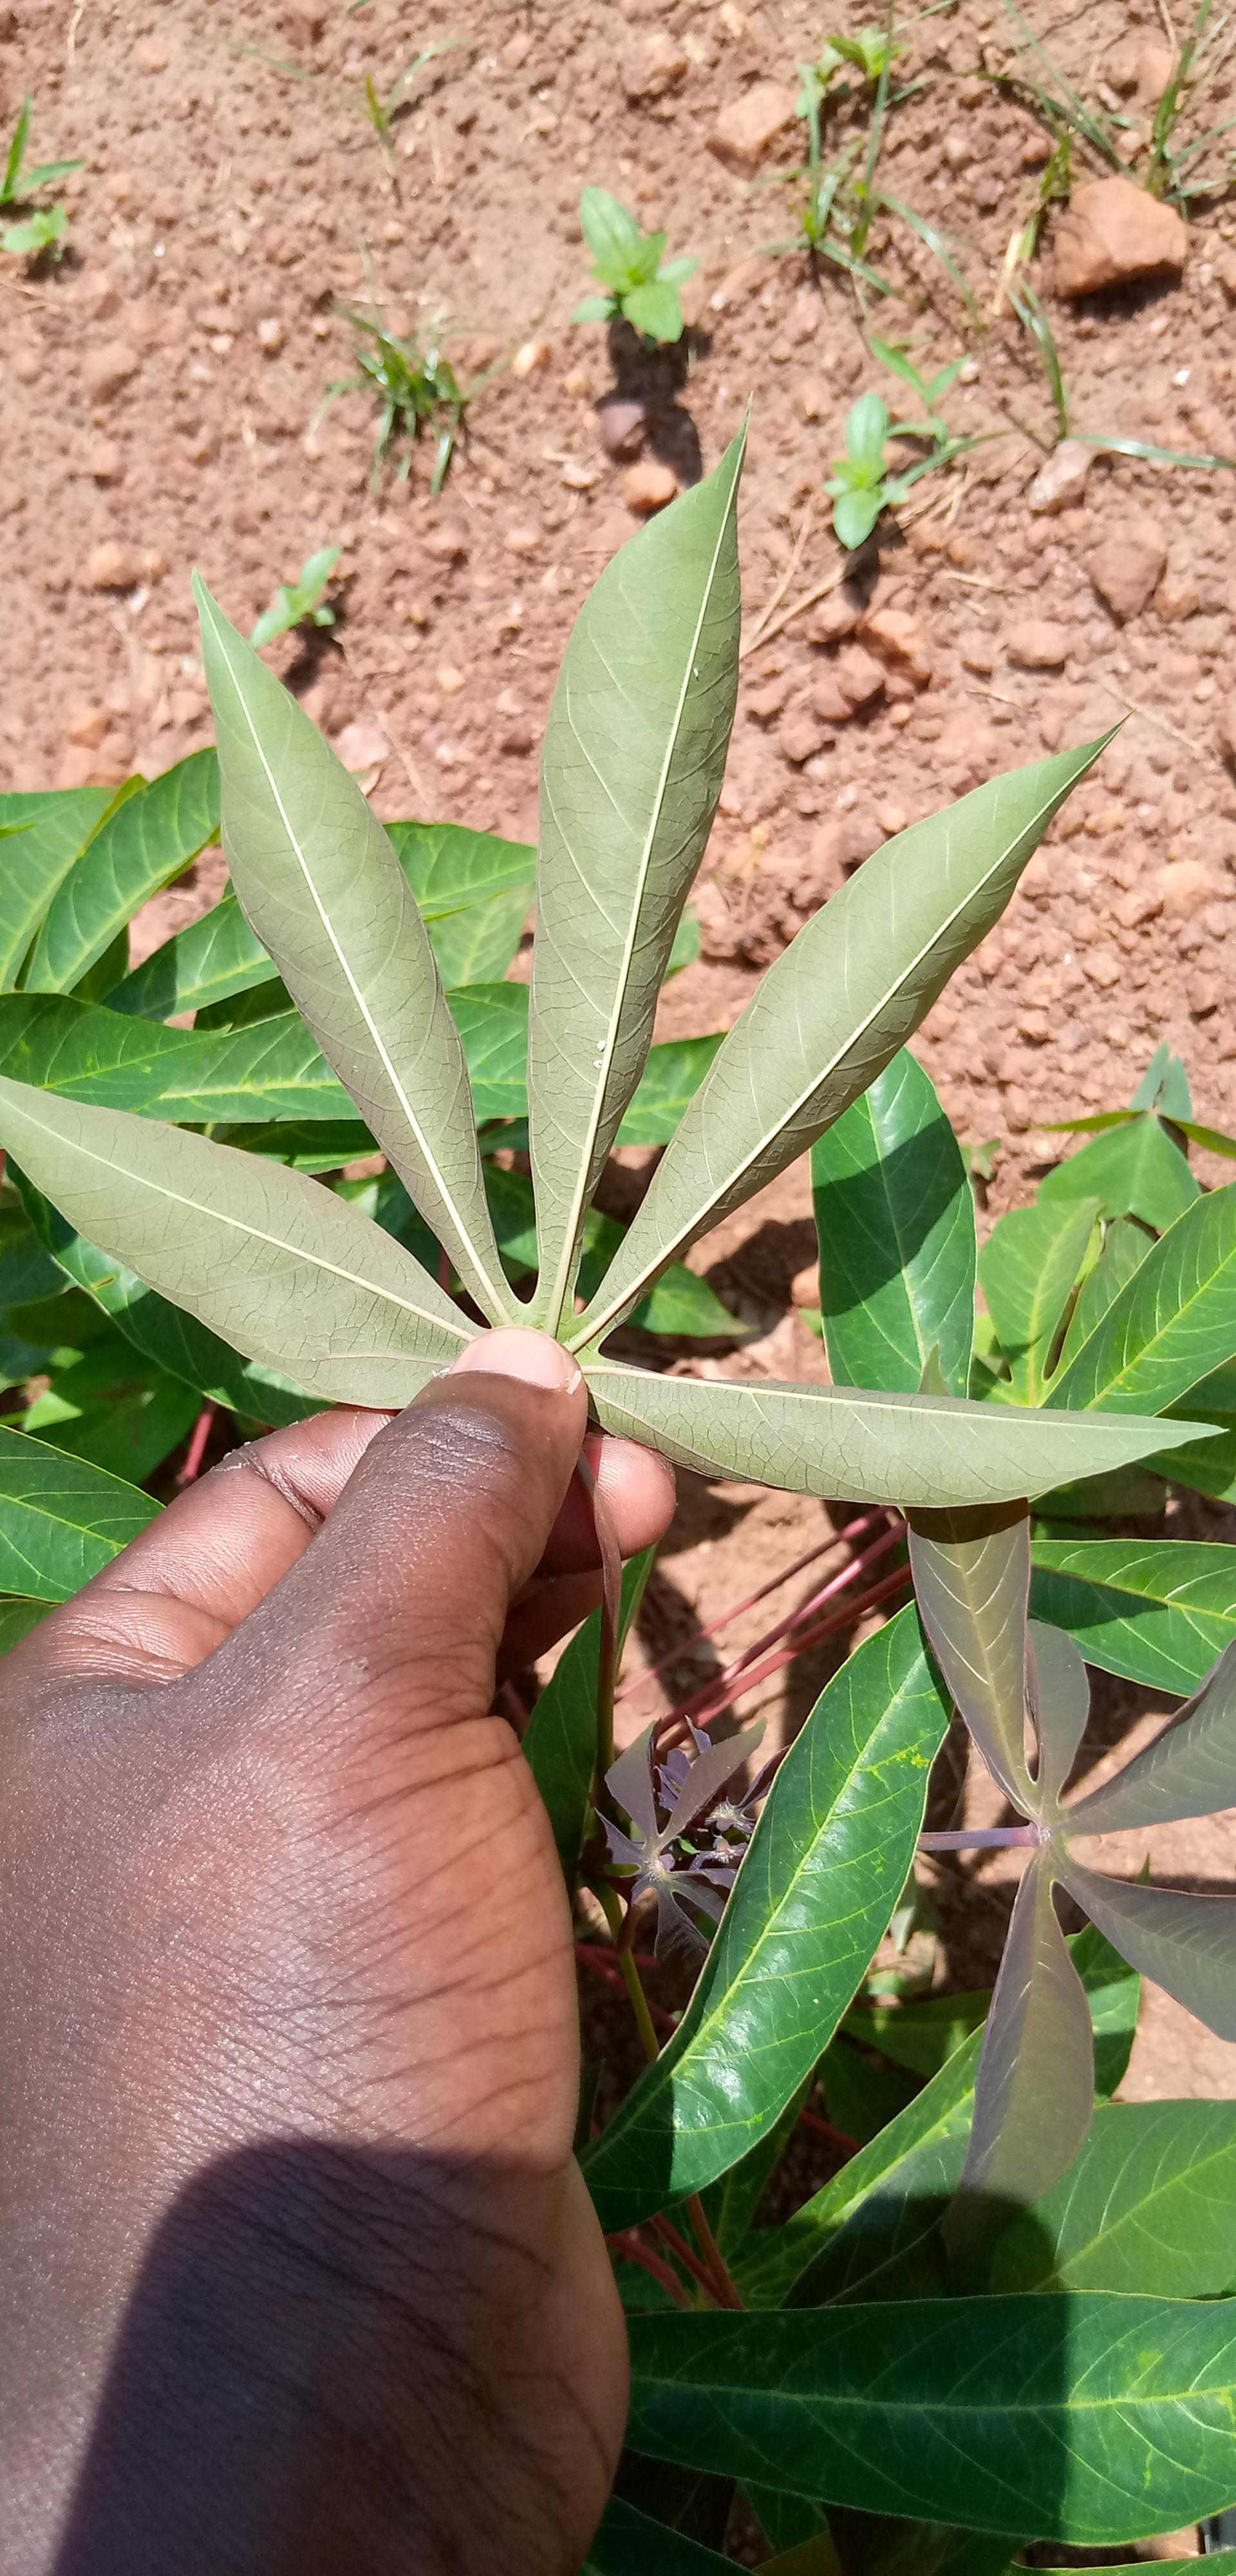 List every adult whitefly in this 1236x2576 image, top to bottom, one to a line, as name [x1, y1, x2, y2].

whitefly [689, 663, 706, 688]
whitefly [592, 1037, 617, 1052]
whitefly [590, 1056, 608, 1072]